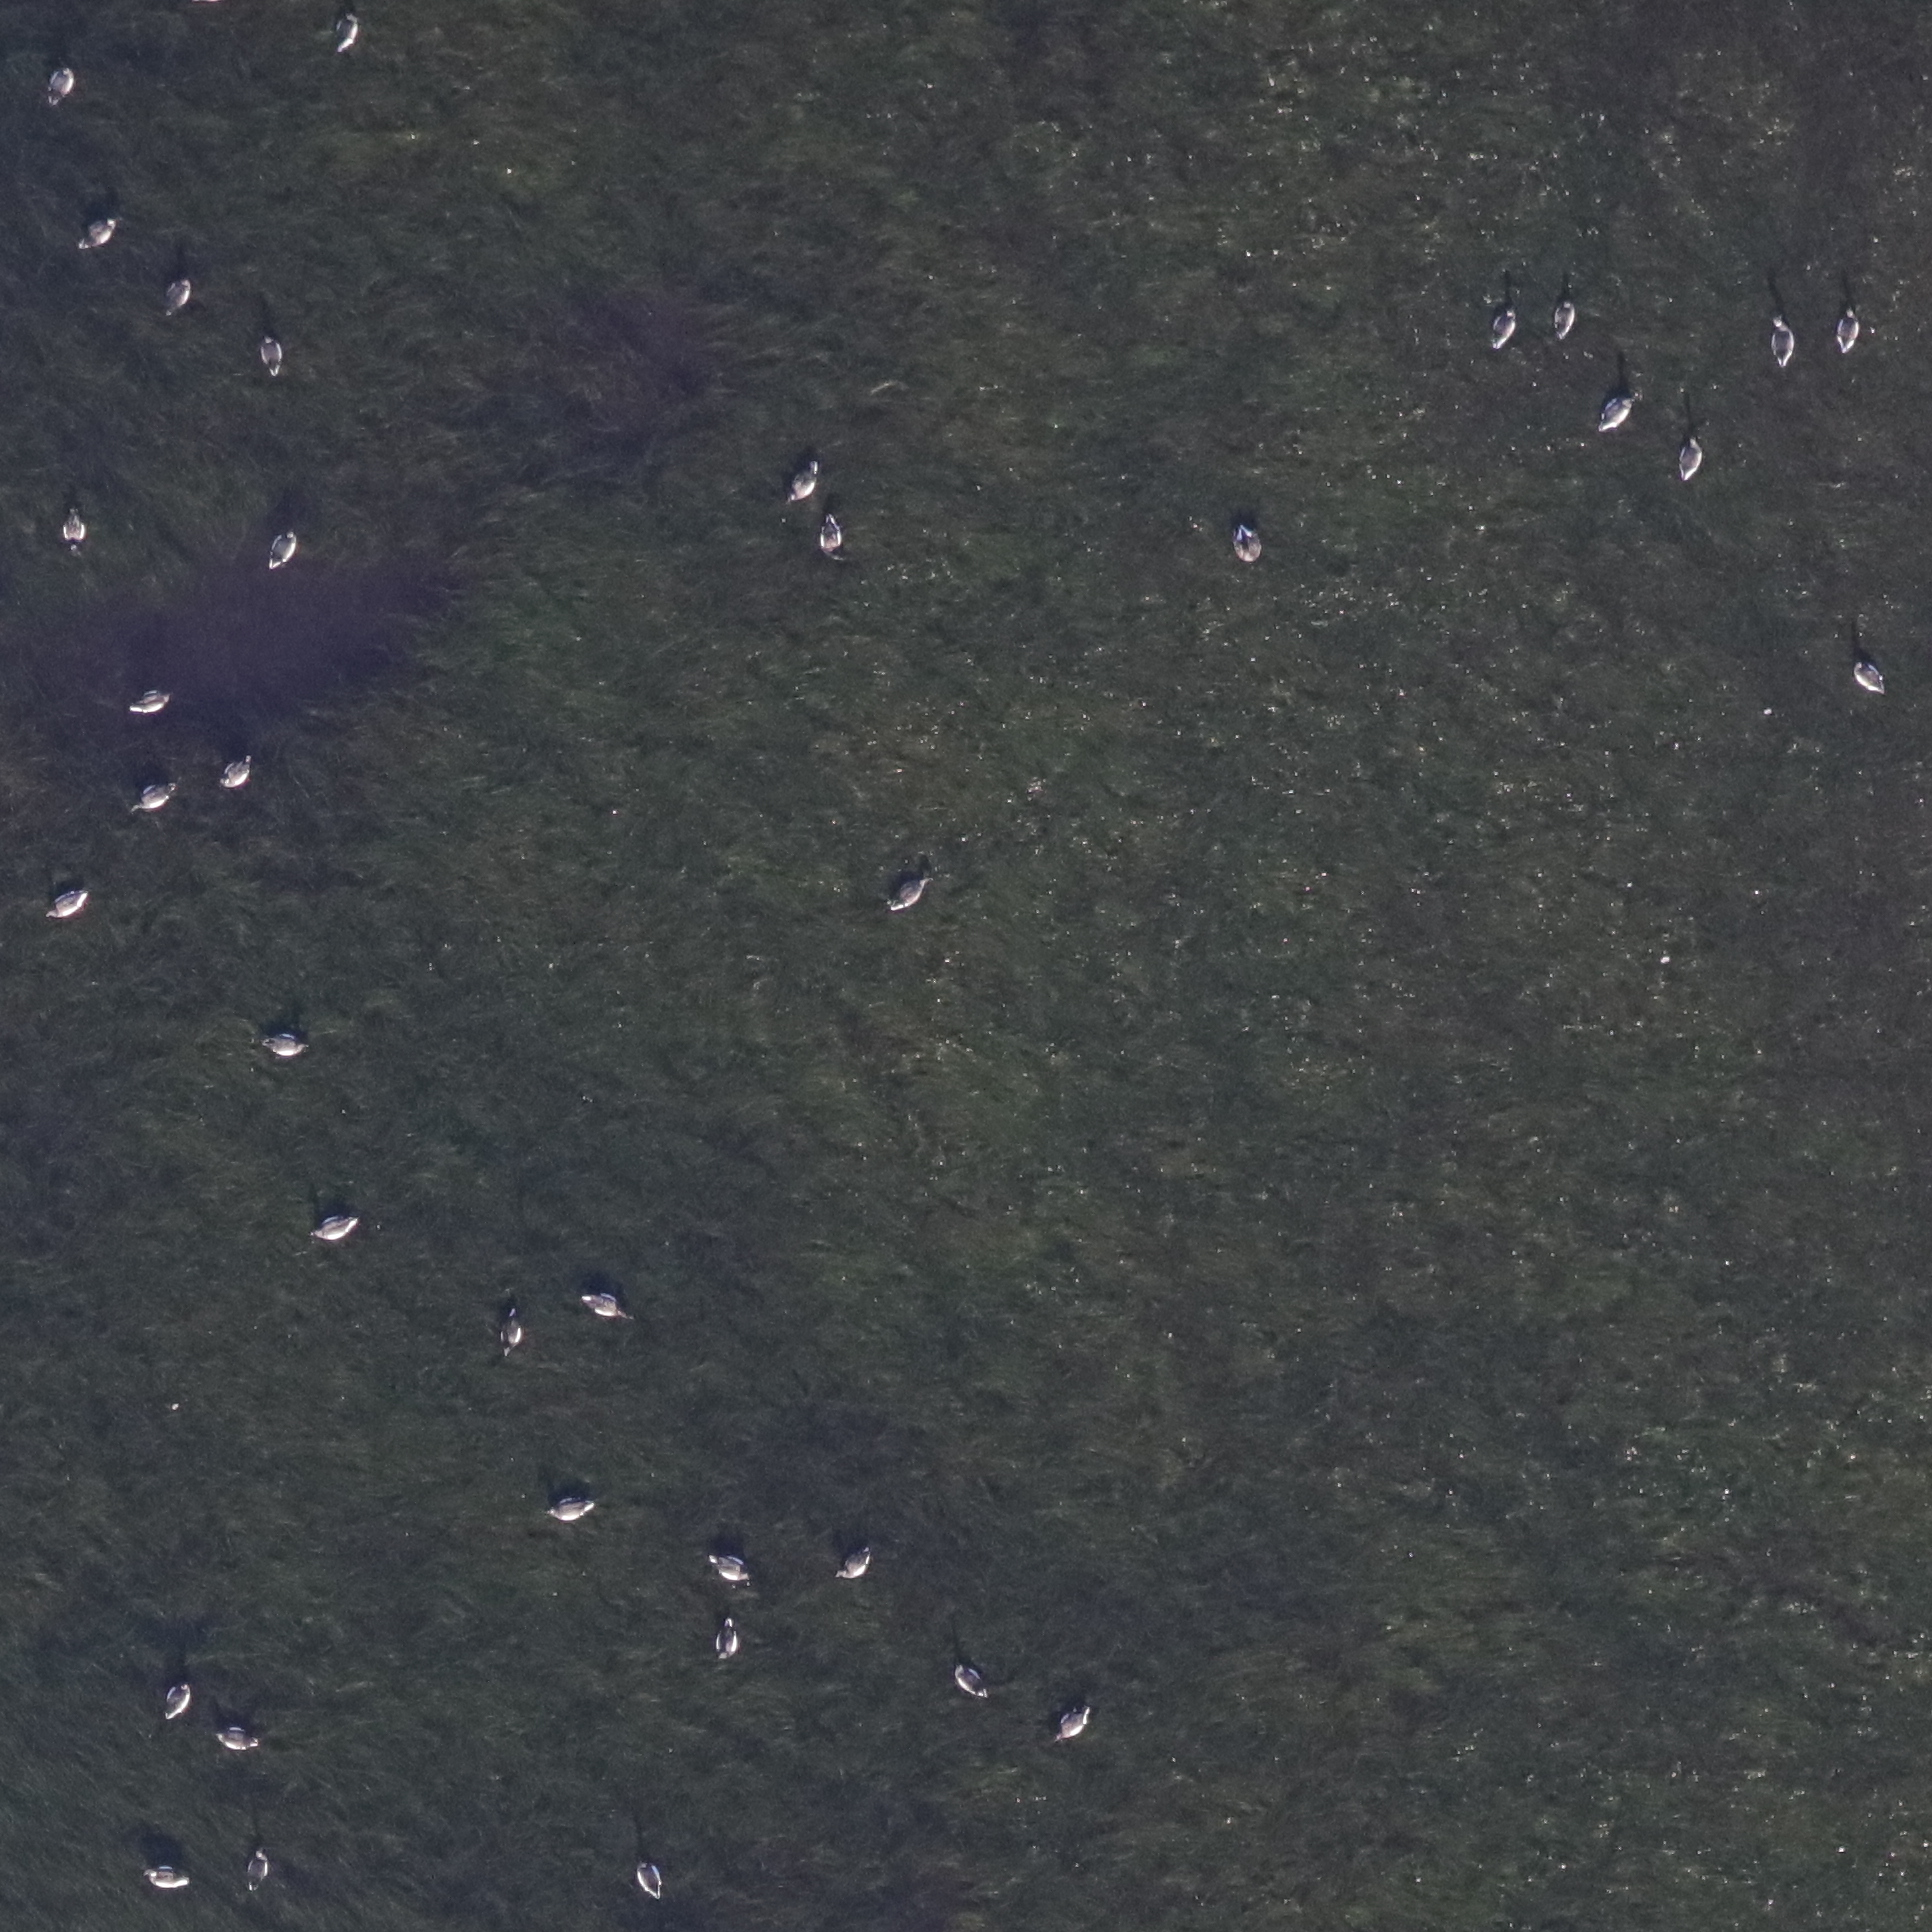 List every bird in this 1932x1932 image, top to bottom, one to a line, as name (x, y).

brant (347, 33)
brant (61, 84)
brant (98, 232)
brant (176, 296)
brant (1562, 319)
brant (1505, 327)
brant (1847, 330)
brant (1783, 342)
brant (272, 355)
brant (1615, 413)
brant (1689, 458)
brant (802, 484)
brant (74, 530)
brant (832, 541)
brant (1250, 545)
brant (283, 548)
brant (1868, 677)
brant (150, 703)
brant (236, 774)
brant (155, 798)
brant (906, 893)
brant (67, 904)
brant (284, 1044)
brant (334, 1228)
brant (605, 1305)
brant (510, 1333)
brant (571, 1509)
brant (853, 1564)
brant (731, 1570)
brant (726, 1638)
brant (971, 1679)
brant (176, 1701)
brant (1073, 1724)
brant (237, 1737)
brant (257, 1871)
brant (649, 1877)
brant (165, 1879)